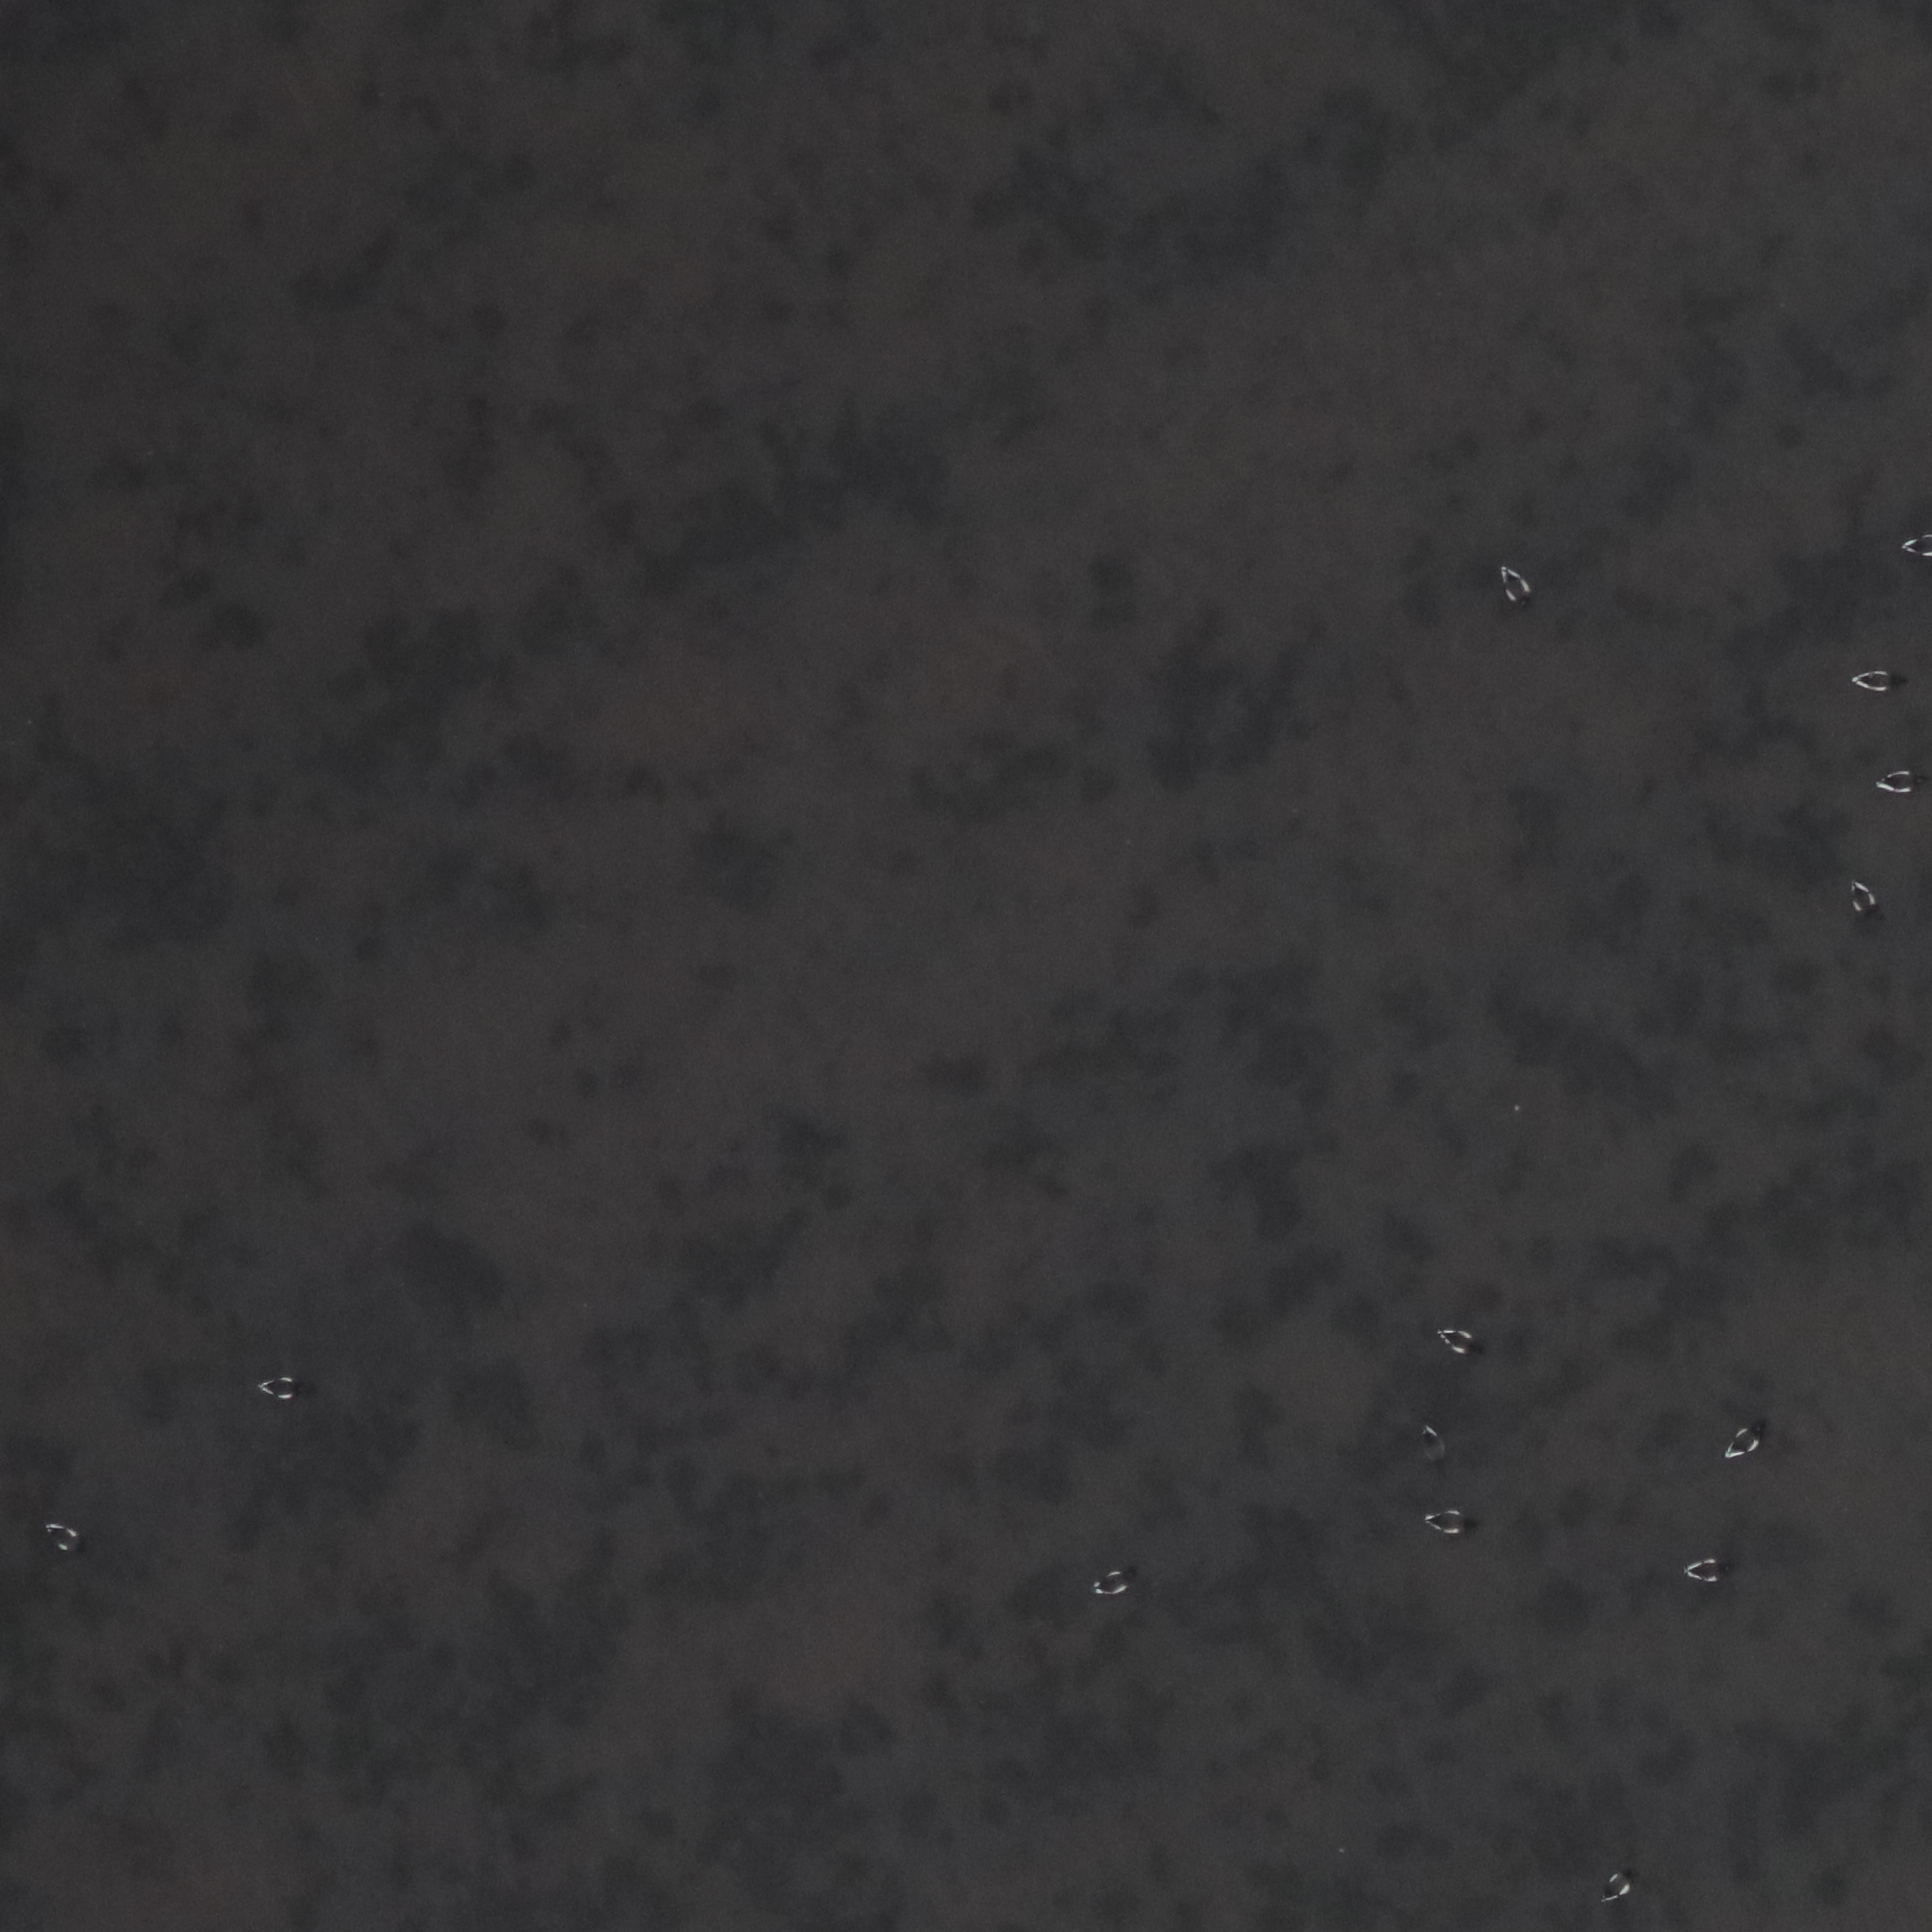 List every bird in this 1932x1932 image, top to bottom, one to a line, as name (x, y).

brant (1927, 545)
brant (1517, 588)
brant (1878, 681)
brant (1900, 780)
brant (1865, 899)
brant (1460, 1341)
brant (281, 1388)
brant (1743, 1443)
brant (1426, 1451)
brant (1450, 1522)
brant (66, 1535)
brant (1709, 1572)
brant (1115, 1584)
brant (1619, 1885)